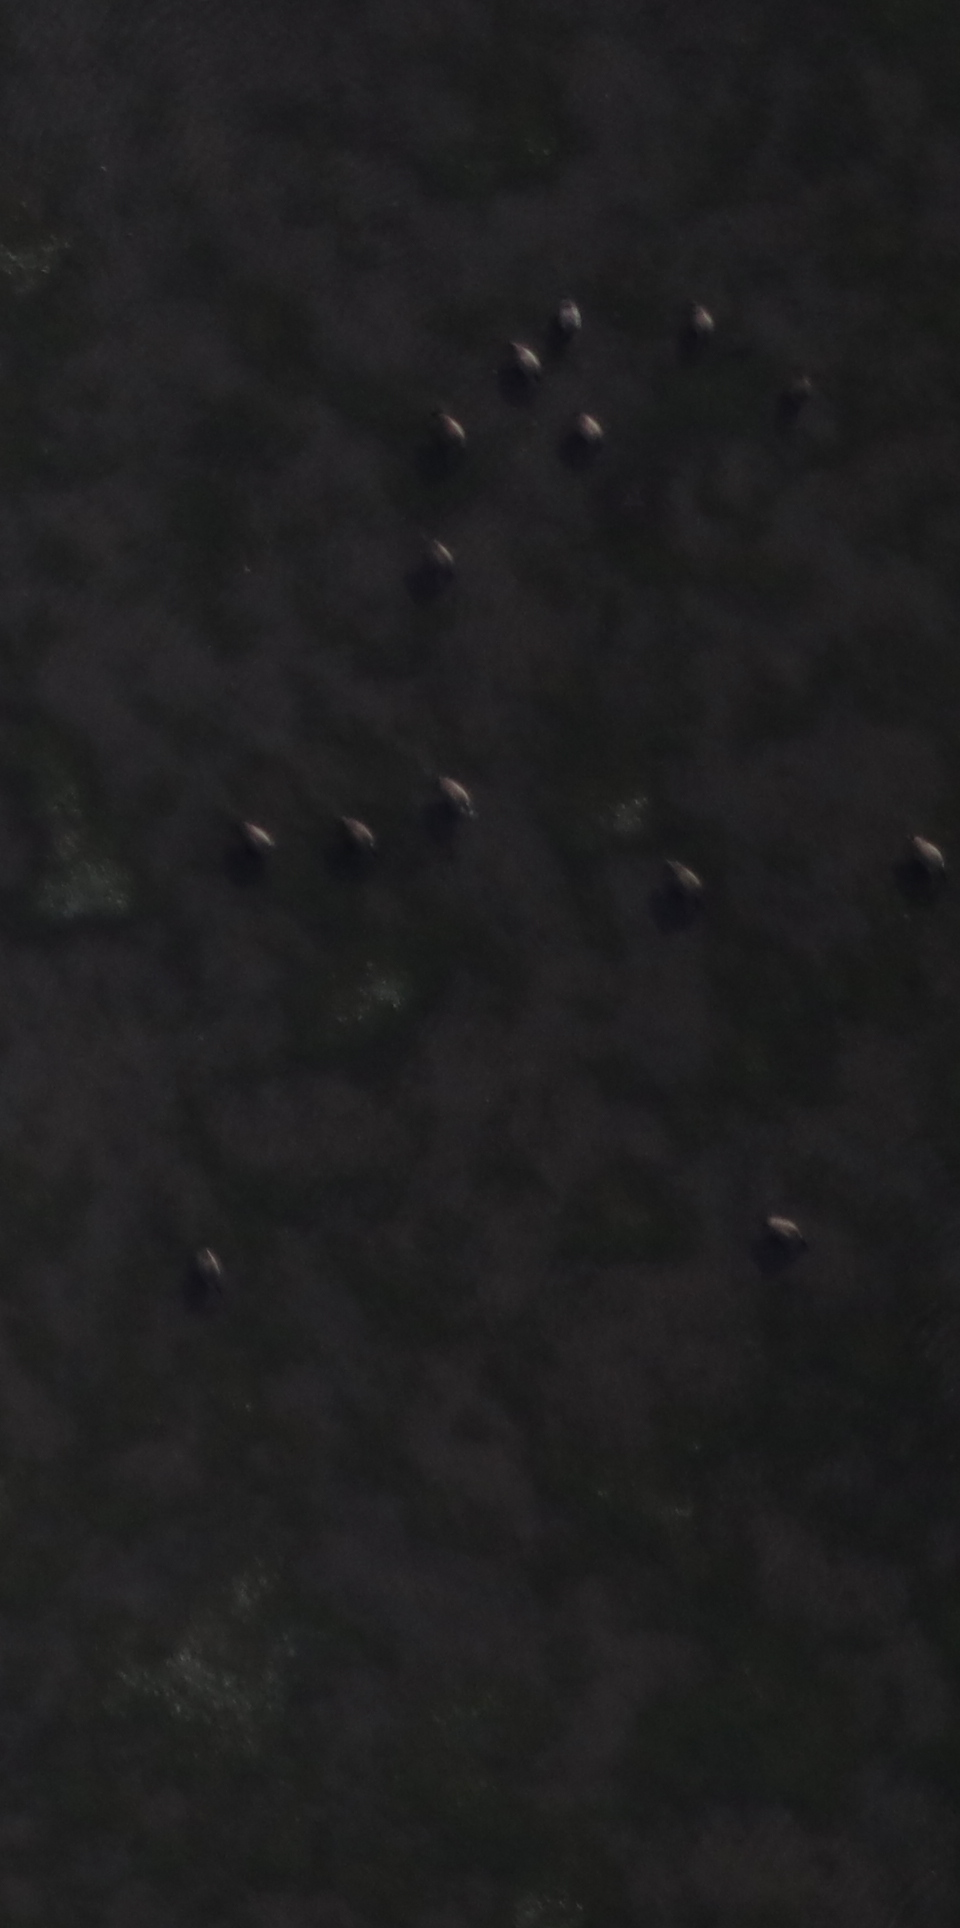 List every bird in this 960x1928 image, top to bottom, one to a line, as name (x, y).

Canada goose (575, 316)
Canada goose (699, 318)
Canada goose (521, 356)
Canada goose (803, 388)
Canada goose (452, 418)
Canada goose (599, 431)
Canada goose (443, 555)
Canada goose (355, 748)
Canada goose (461, 793)
Canada goose (259, 836)
Canada goose (358, 836)
Canada goose (925, 848)
Canada goose (684, 887)
Canada goose (786, 1219)
Canada goose (204, 1269)